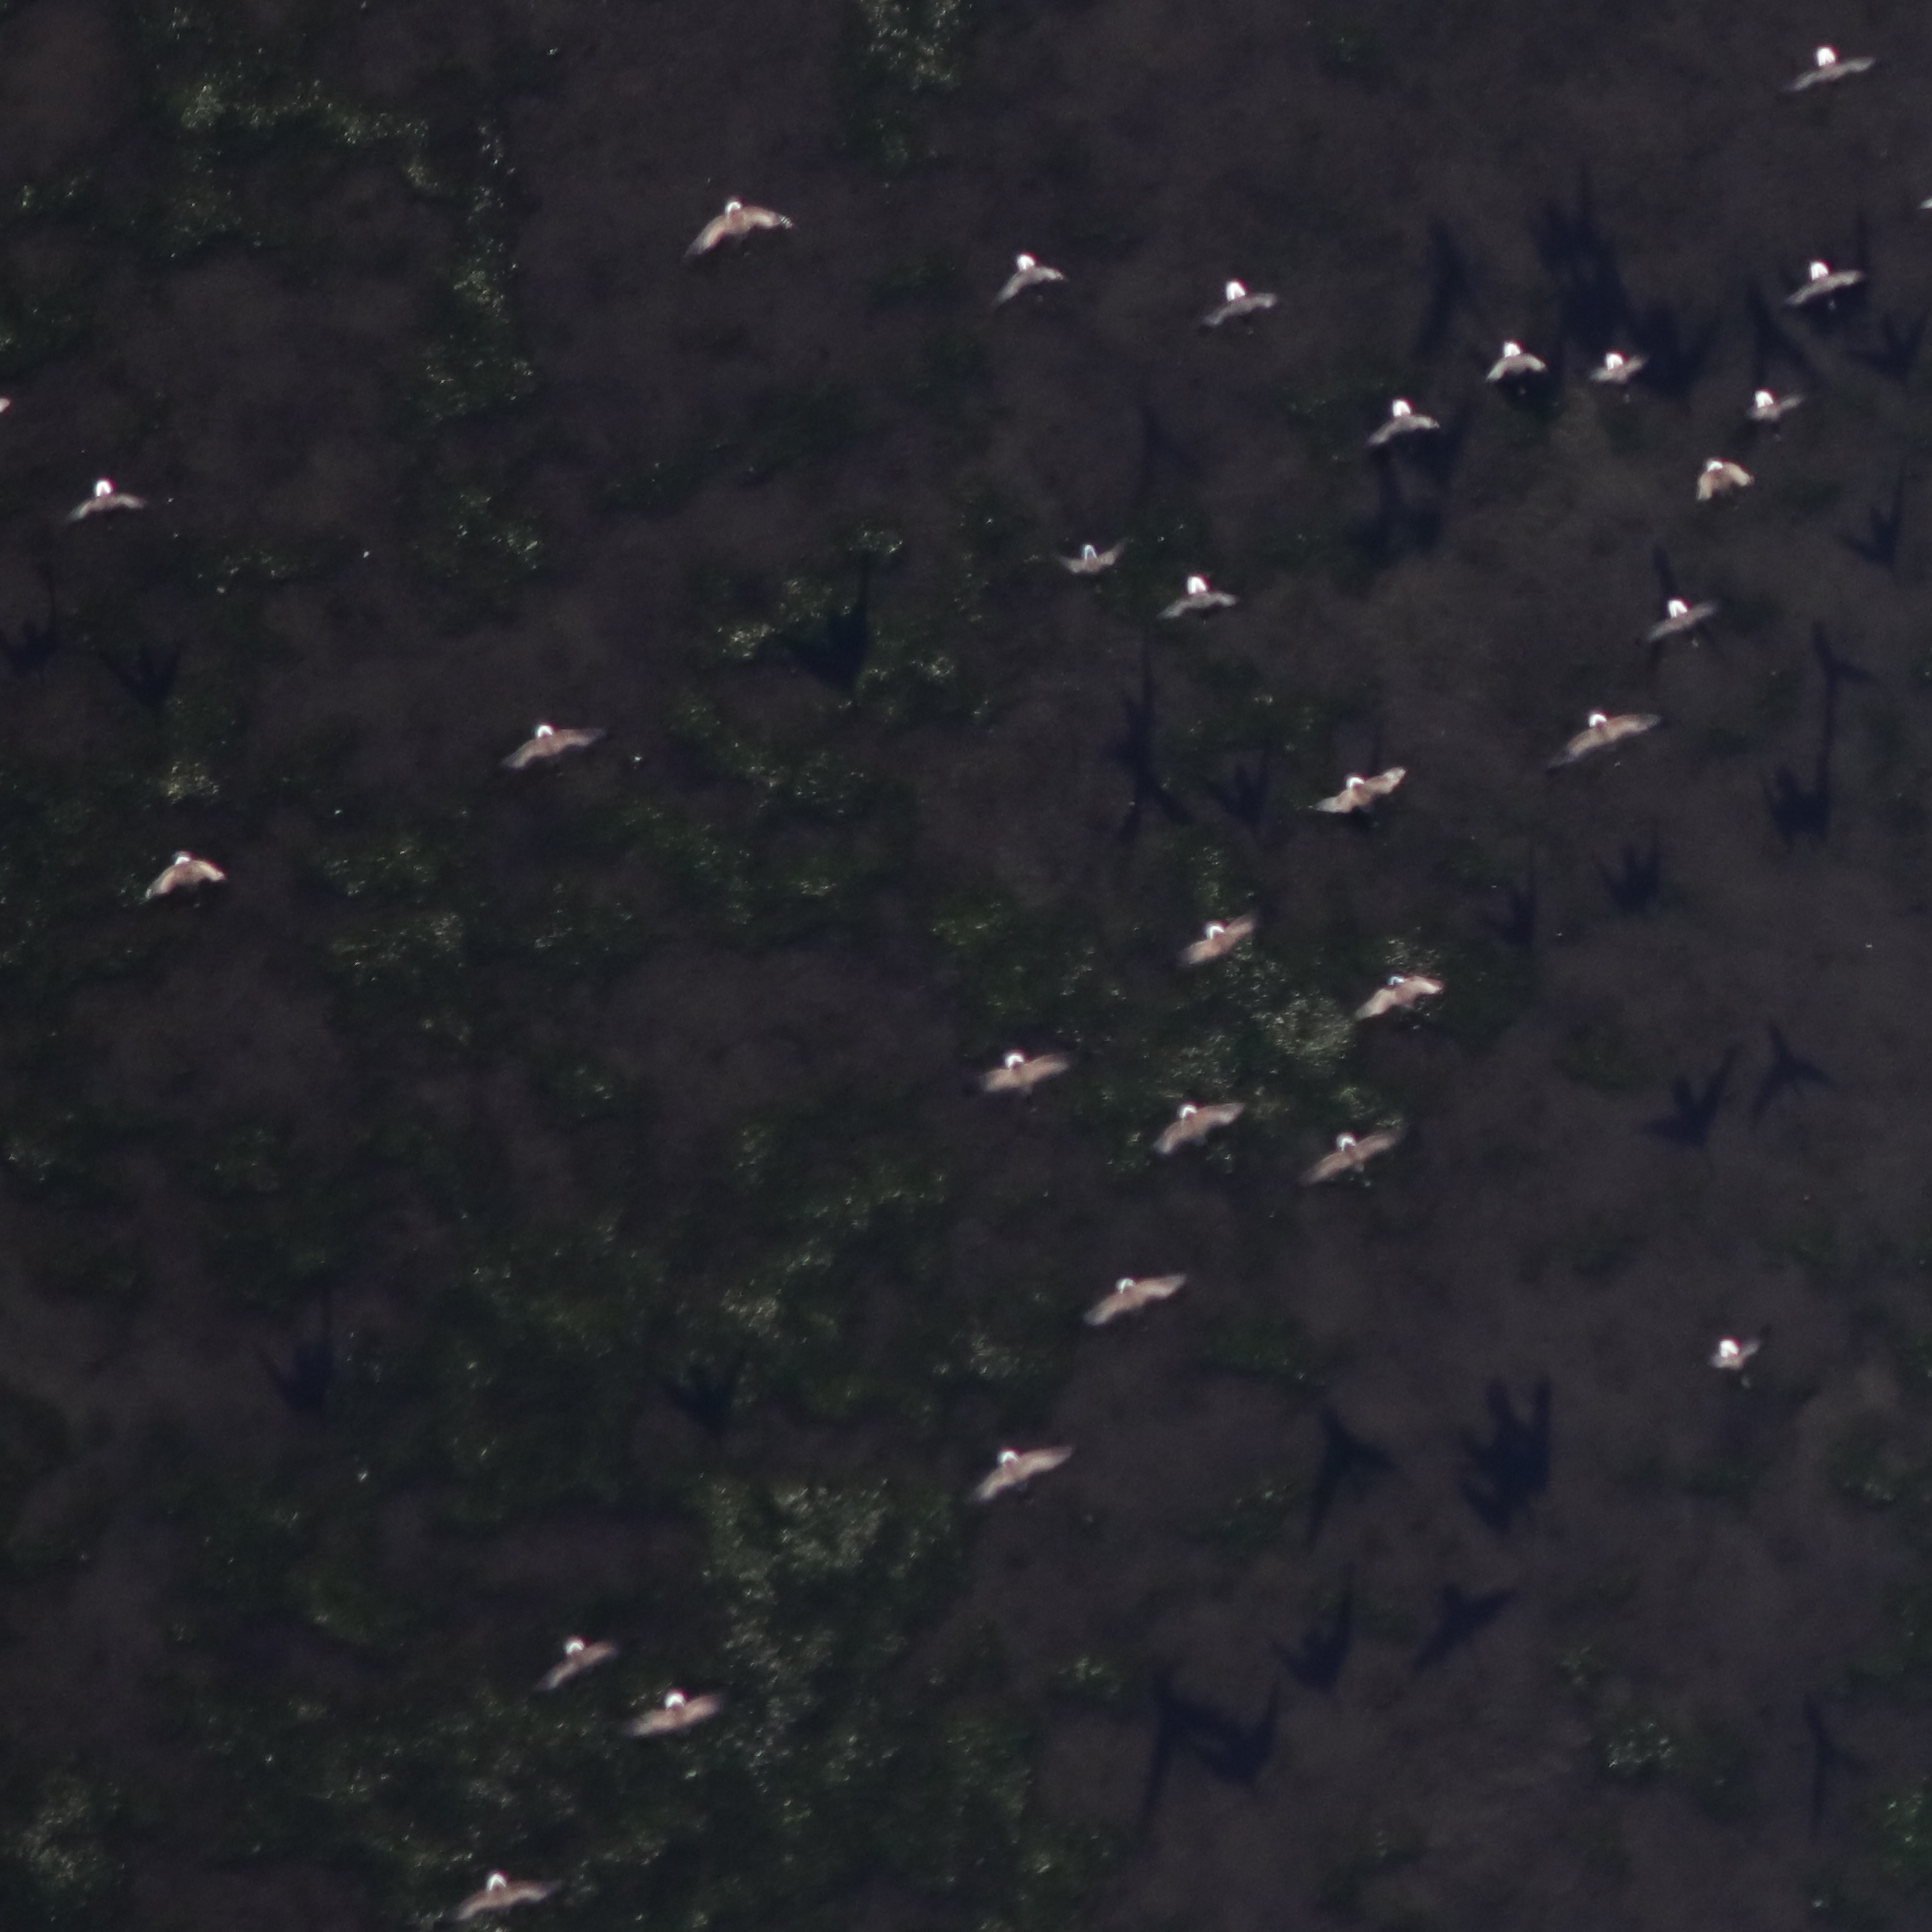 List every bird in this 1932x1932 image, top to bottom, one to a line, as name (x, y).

Canada goose (1826, 66)
Canada goose (742, 220)
Canada goose (1027, 276)
Canada goose (1818, 279)
Canada goose (1248, 307)
Canada goose (1510, 344)
Canada goose (1626, 360)
Canada goose (1765, 398)
Canada goose (1393, 425)
Canada goose (1728, 477)
Canada goose (104, 492)
Canada goose (1093, 566)
Canada goose (1205, 601)
Canada goose (1678, 615)
Canada goose (543, 733)
Canada goose (1602, 743)
Canada goose (1360, 796)
Canada goose (188, 878)
Canada goose (1208, 939)
Canada goose (1410, 987)
Canada goose (1019, 1072)
Canada goose (1204, 1123)
Canada goose (1344, 1155)
Canada goose (1128, 1282)
Canada goose (1732, 1367)
Canada goose (1013, 1470)
Canada goose (571, 1655)
Canada goose (675, 1714)
Canada goose (497, 1897)